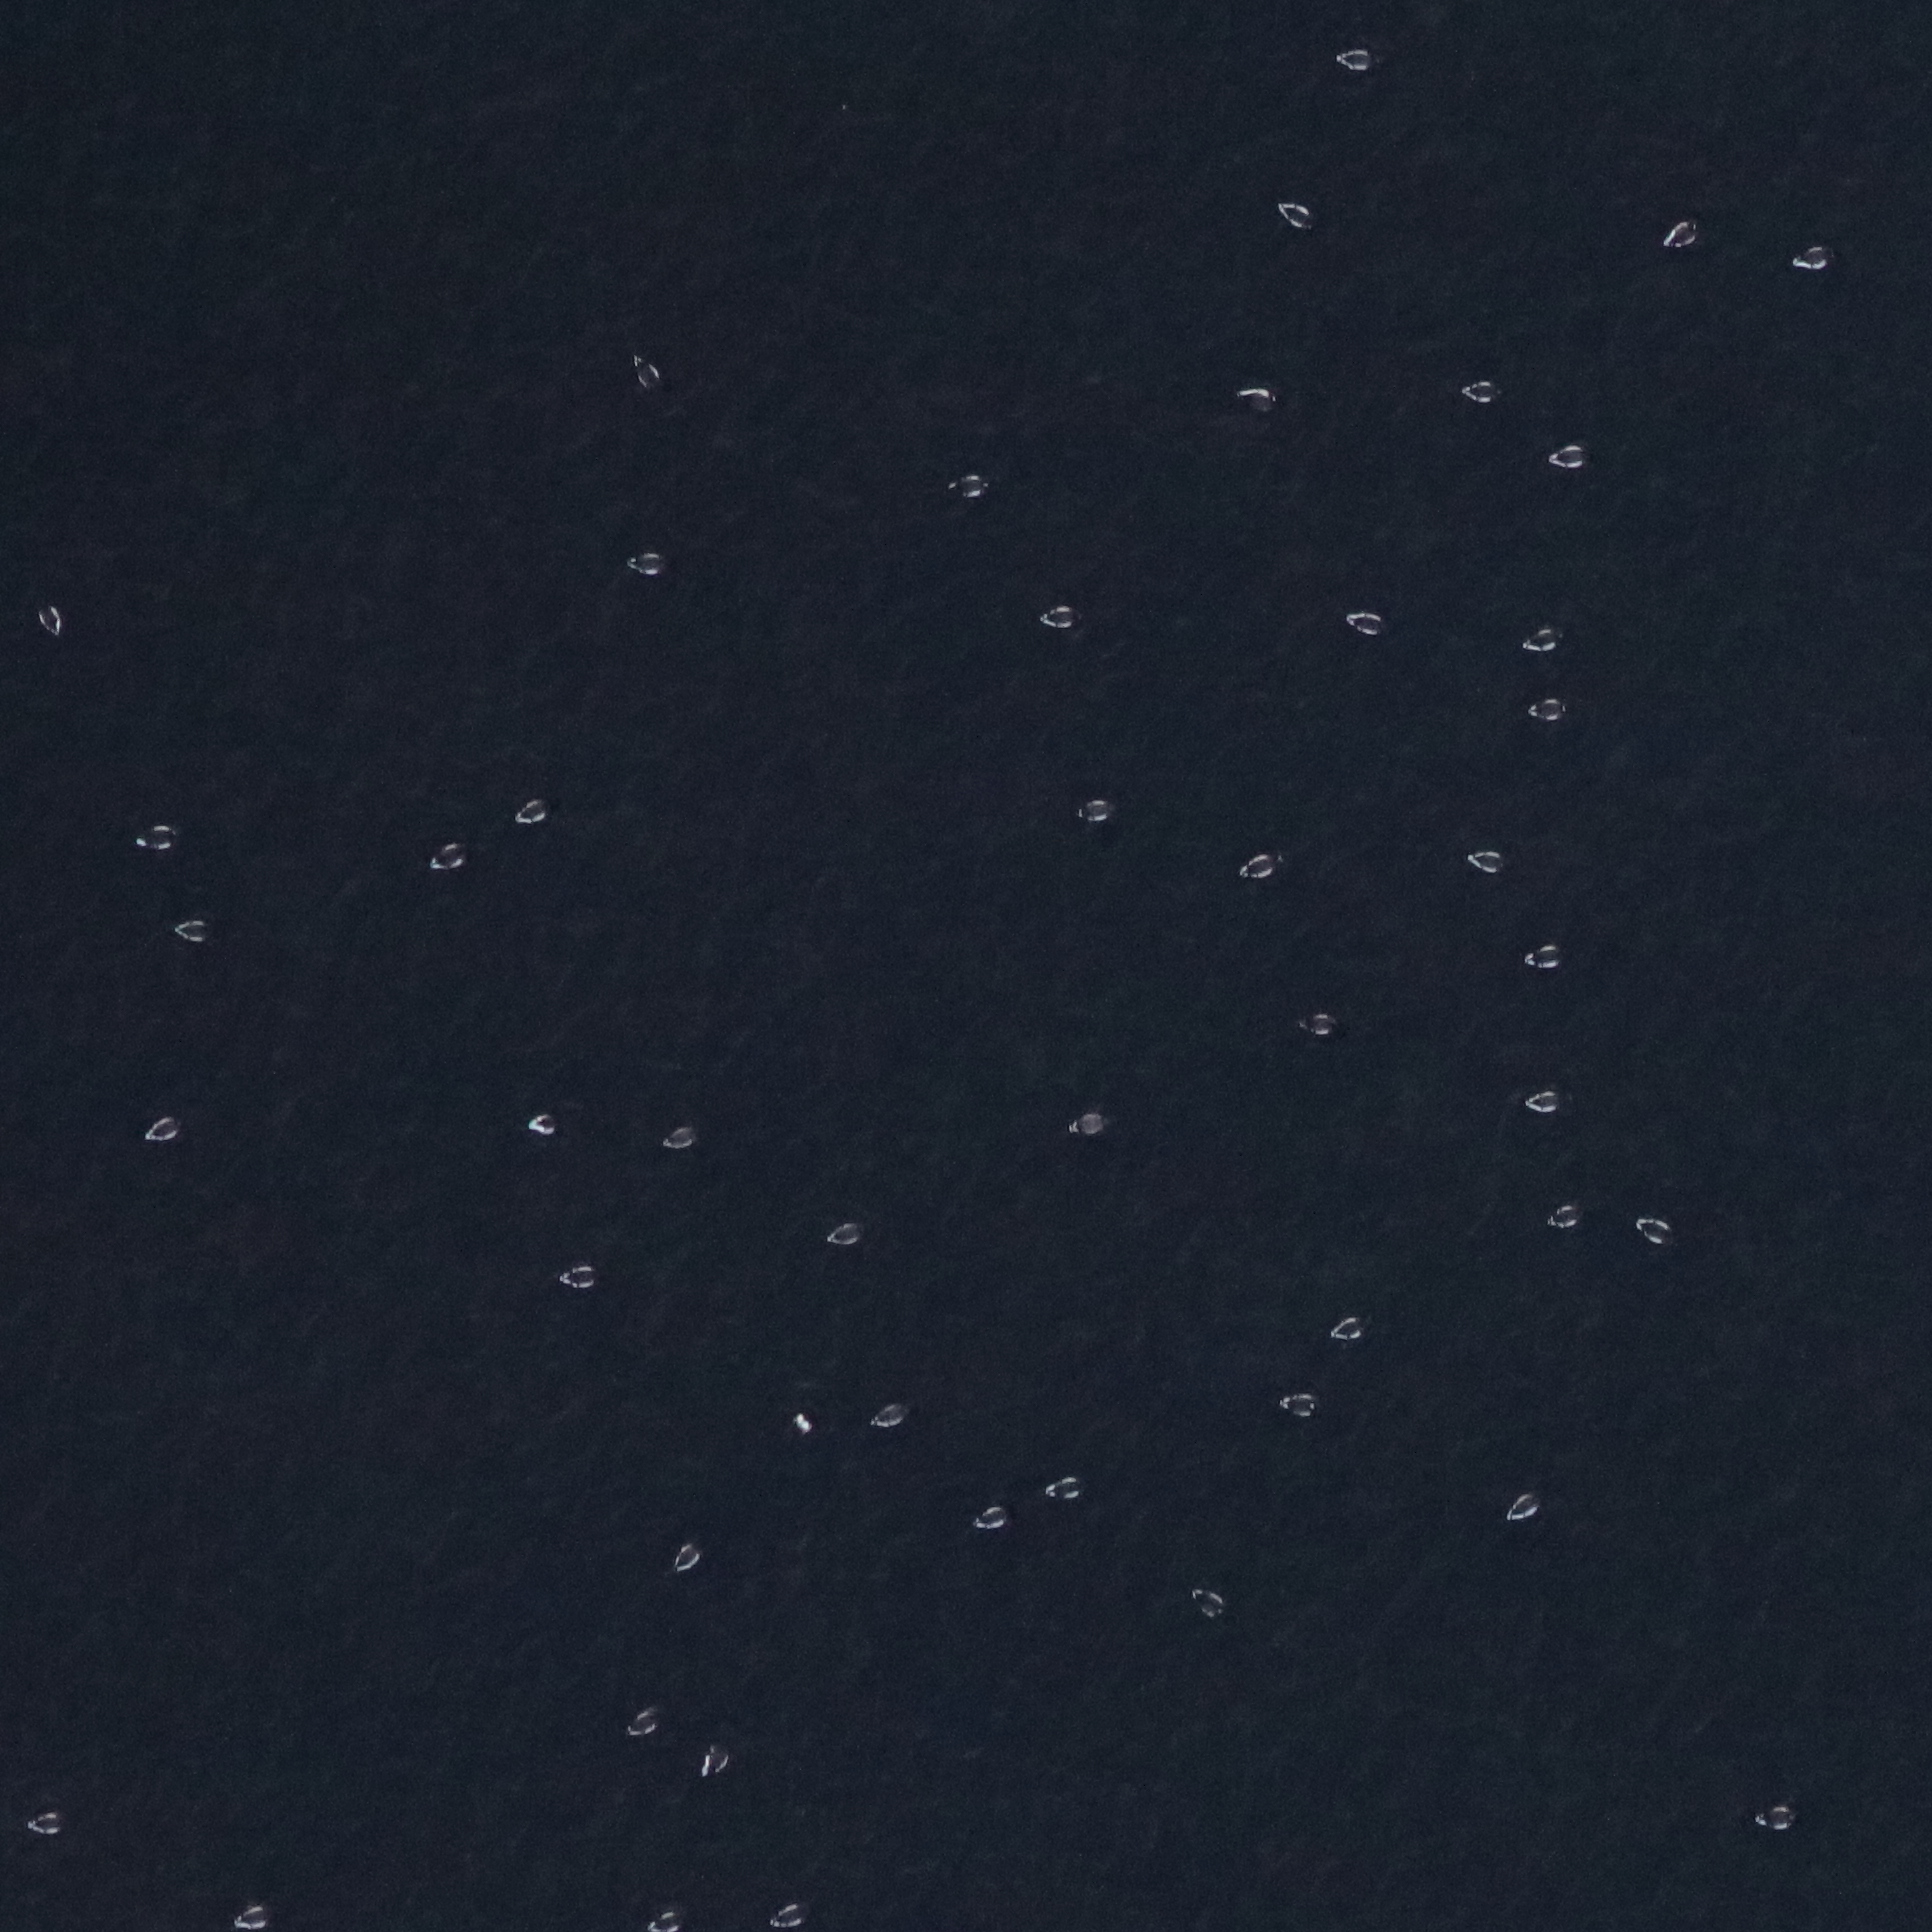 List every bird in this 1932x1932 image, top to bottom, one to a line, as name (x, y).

brant (1360, 60)
brant (1298, 216)
brant (1684, 233)
brant (1813, 259)
brant (647, 375)
brant (1482, 392)
brant (1259, 401)
brant (1571, 458)
brant (971, 486)
brant (649, 565)
brant (1062, 618)
brant (50, 621)
brant (1367, 623)
brant (1544, 638)
brant (1549, 709)
brant (1098, 810)
brant (534, 812)
brant (158, 838)
brant (450, 857)
brant (1490, 861)
brant (1261, 866)
brant (195, 930)
brant (1546, 958)
brant (1320, 1024)
brant (1547, 1101)
brant (546, 1123)
brant (1091, 1124)
brant (165, 1128)
brant (681, 1137)
brant (1566, 1217)
brant (1656, 1231)
brant (847, 1233)
brant (582, 1278)
brant (1351, 1328)
brant (1300, 1404)
brant (892, 1415)
brant (1066, 1488)
brant (1524, 1506)
brant (993, 1517)
brant (688, 1555)
brant (1209, 1602)
brant (645, 1722)
brant (717, 1760)
brant (1777, 1816)
brant (47, 1823)
brant (790, 1916)
brant (254, 1917)
brant (667, 1922)